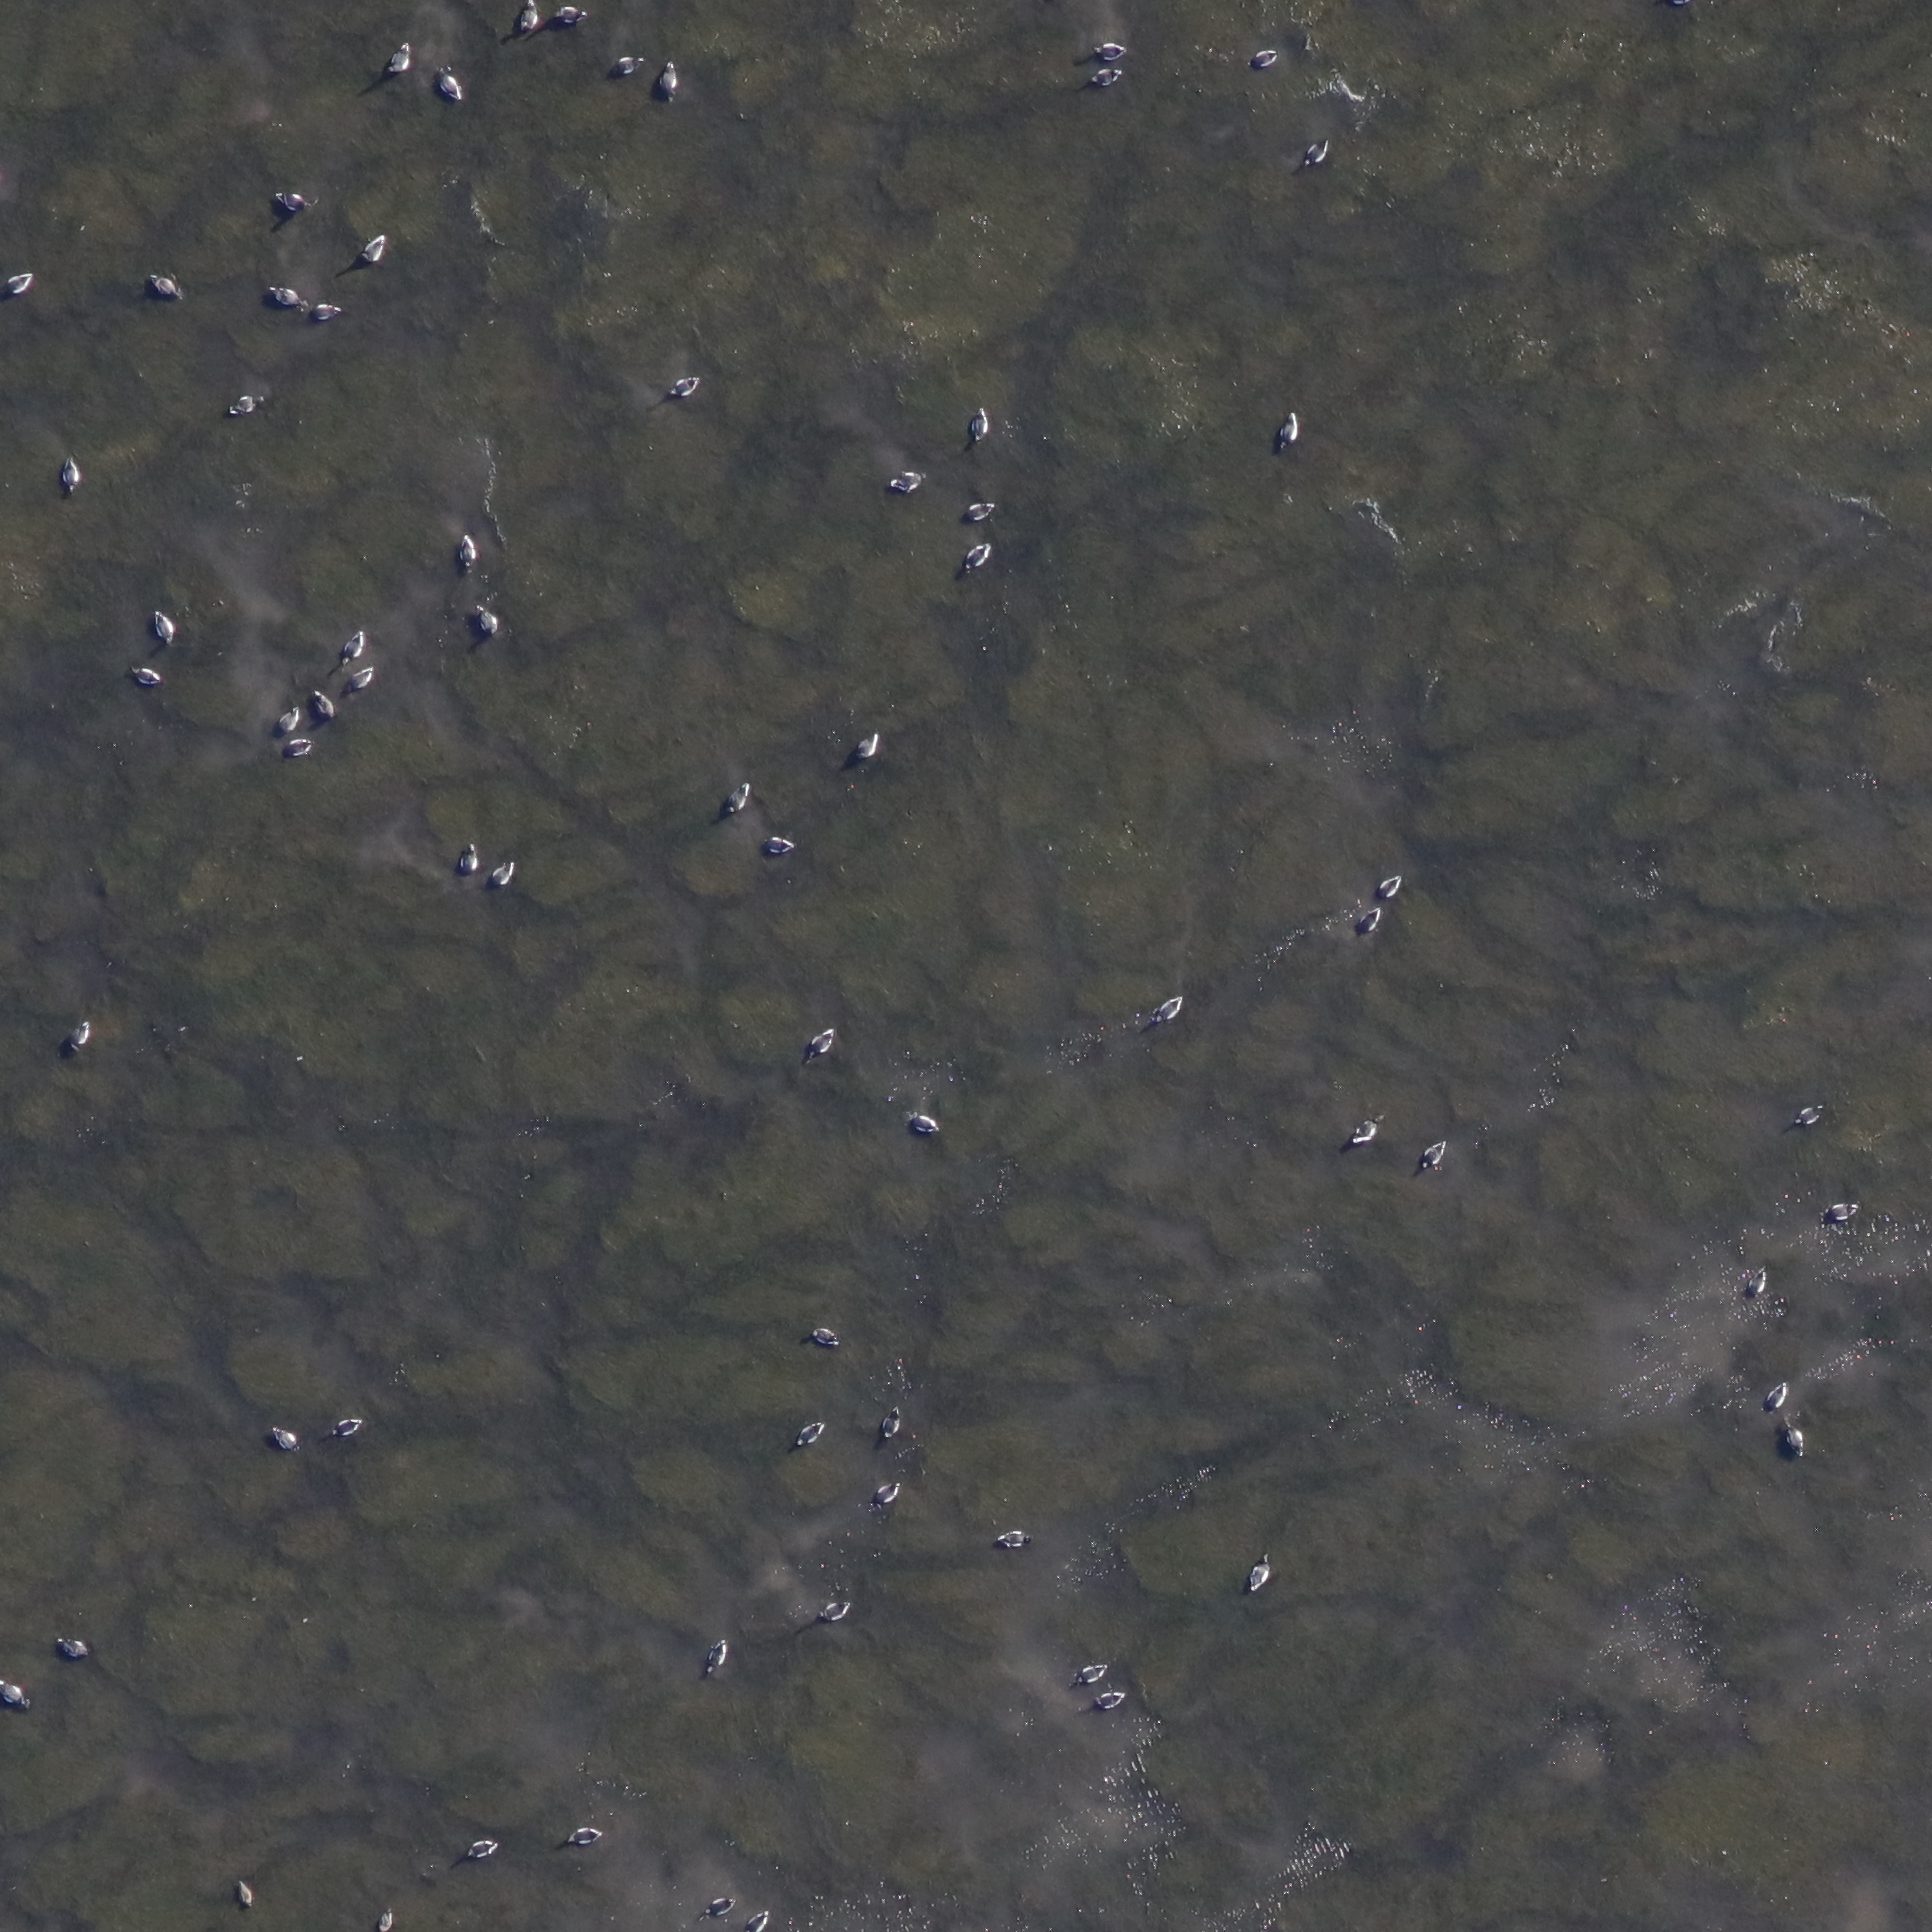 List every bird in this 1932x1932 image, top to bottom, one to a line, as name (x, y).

brant (571, 15)
brant (526, 24)
brant (1110, 51)
brant (1264, 59)
brant (395, 63)
brant (628, 64)
brant (1106, 76)
brant (671, 82)
brant (448, 85)
brant (1315, 153)
brant (291, 202)
brant (372, 251)
brant (18, 283)
brant (167, 284)
brant (291, 296)
brant (325, 312)
brant (684, 388)
brant (244, 405)
brant (980, 425)
brant (1289, 432)
brant (70, 476)
brant (907, 480)
brant (979, 511)
brant (467, 552)
brant (975, 557)
brant (486, 618)
brant (164, 626)
brant (354, 647)
brant (146, 676)
brant (363, 682)
brant (325, 705)
brant (289, 720)
brant (867, 746)
brant (298, 747)
brant (736, 801)
brant (777, 845)
brant (468, 861)
brant (502, 874)
brant (1389, 887)
brant (1371, 920)
brant (1172, 1010)
brant (81, 1034)
brant (821, 1042)
brant (1808, 1116)
brant (925, 1123)
brant (1366, 1131)
brant (1434, 1157)
brant (1842, 1211)
brant (1760, 1284)
brant (824, 1337)
brant (1777, 1397)
brant (347, 1427)
brant (889, 1427)
brant (808, 1435)
brant (1795, 1439)
brant (287, 1440)
brant (886, 1494)
brant (1015, 1539)
brant (1261, 1575)
brant (834, 1612)
brant (73, 1648)
brant (717, 1656)
brant (1091, 1673)
brant (15, 1692)
brant (1108, 1701)
brant (584, 1834)
brant (480, 1849)
other bird (245, 1895)
brant (721, 1906)
other bird (385, 1920)
brant (756, 1924)